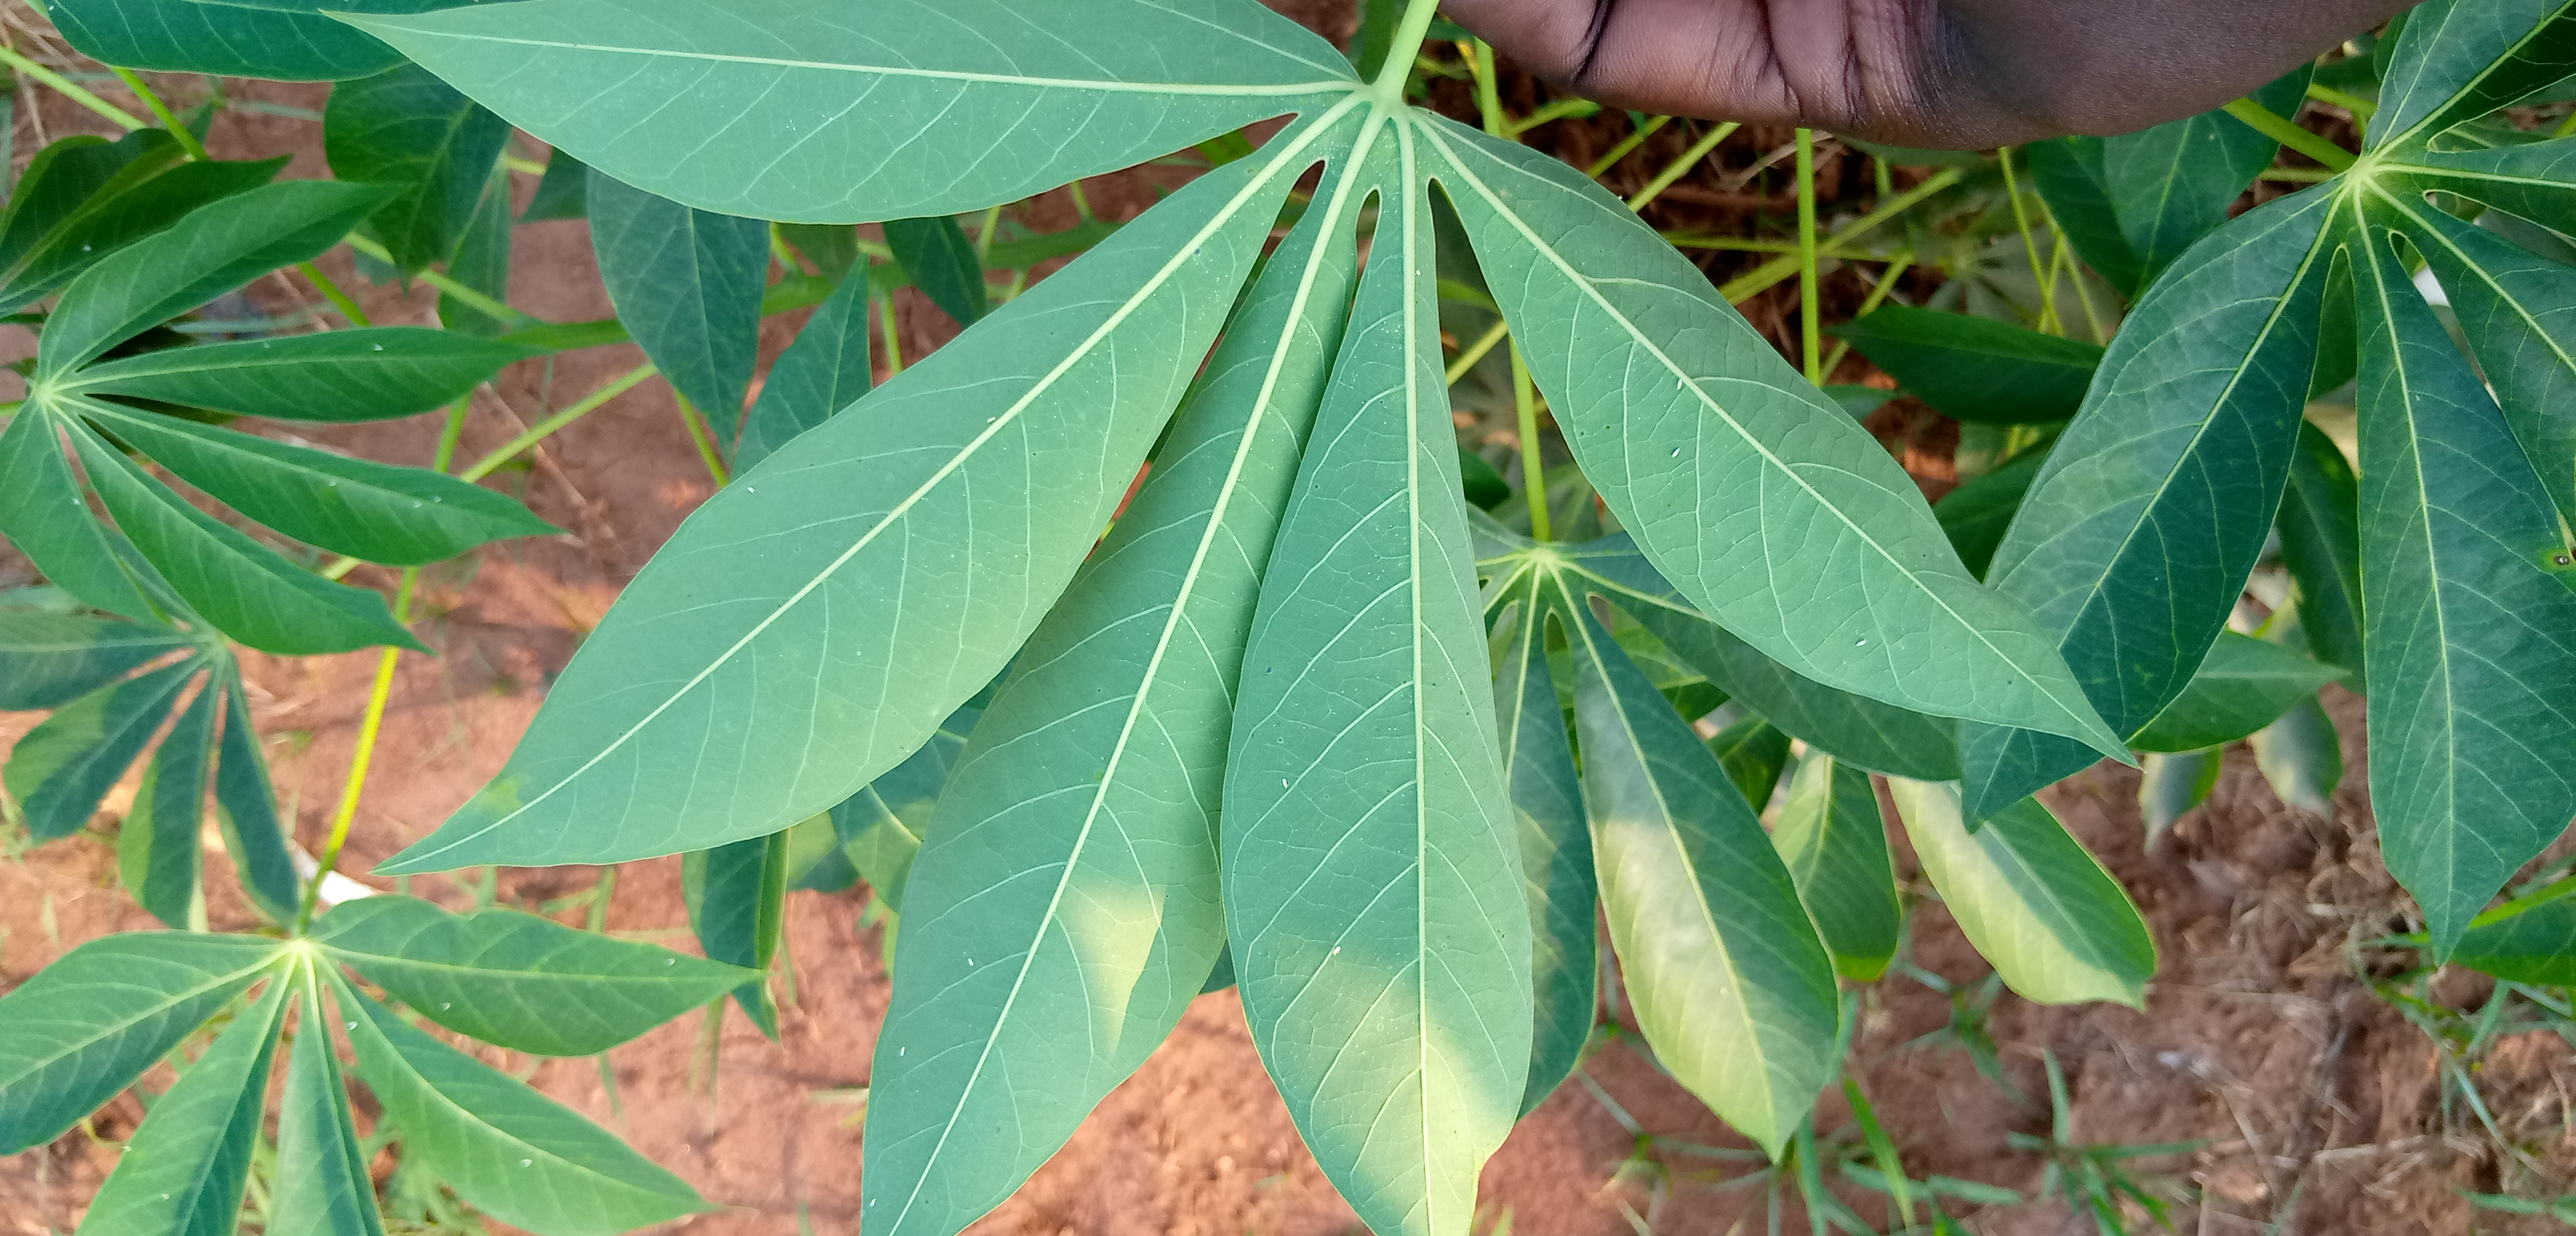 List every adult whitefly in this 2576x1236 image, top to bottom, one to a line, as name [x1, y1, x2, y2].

whitefly [47, 3, 56, 14]
whitefly [81, 243, 94, 252]
whitefly [1414, 267, 1424, 276]
whitefly [372, 342, 386, 353]
whitefly [1675, 377, 1686, 394]
whitefly [984, 415, 999, 424]
whitefly [1671, 447, 1682, 460]
whitefly [745, 485, 756, 496]
whitefly [1854, 639, 1868, 649]
whitefly [1281, 777, 1289, 791]
whitefly [1331, 944, 1343, 958]
whitefly [966, 956, 976, 967]
whitefly [345, 1018, 361, 1034]
whitefly [899, 1044, 907, 1058]
whitefly [868, 1197, 878, 1210]